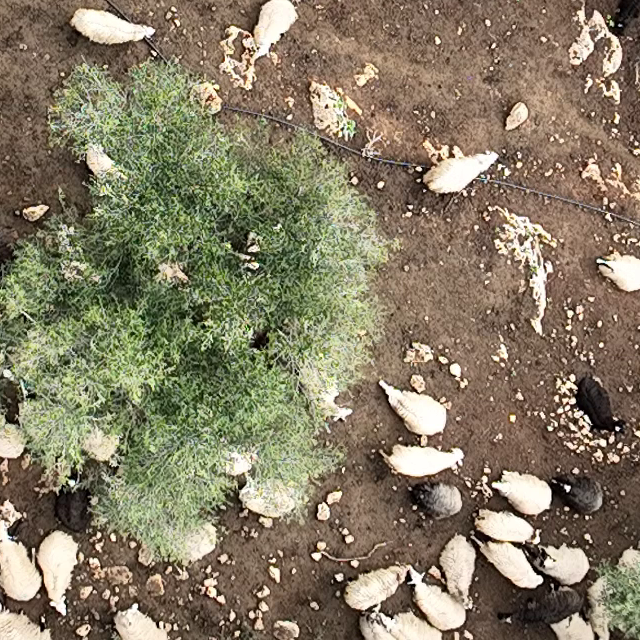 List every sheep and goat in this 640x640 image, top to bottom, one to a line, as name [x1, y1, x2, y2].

sheep [248, 0, 299, 62]
sheep [608, 0, 639, 32]
sheep [70, 9, 156, 46]
sheep [82, 140, 124, 181]
sheep [420, 150, 497, 193]
sheep [597, 250, 639, 295]
sheep [300, 368, 351, 428]
sheep [575, 376, 625, 435]
sheep [378, 378, 446, 436]
sheep [0, 407, 28, 460]
sheep [73, 423, 119, 465]
sheep [380, 445, 466, 475]
sheep [216, 452, 257, 478]
sheep [488, 472, 552, 517]
sheep [553, 472, 603, 515]
sheep [57, 480, 88, 531]
sheep [237, 480, 309, 519]
sheep [420, 483, 462, 519]
sheep [474, 509, 541, 546]
sheep [0, 519, 42, 602]
sheep [143, 519, 216, 562]
sheep [36, 529, 79, 618]
sheep [438, 531, 474, 609]
sheep [475, 541, 543, 588]
sheep [524, 542, 588, 586]
sheep [618, 546, 639, 586]
sheep [345, 563, 407, 610]
sheep [407, 566, 467, 630]
sheep [588, 570, 624, 639]
sheep [496, 588, 583, 625]
sheep [0, 594, 51, 638]
sheep [114, 604, 174, 639]
sheep [390, 613, 442, 639]
sheep [548, 614, 595, 639]
sheep [359, 615, 396, 639]